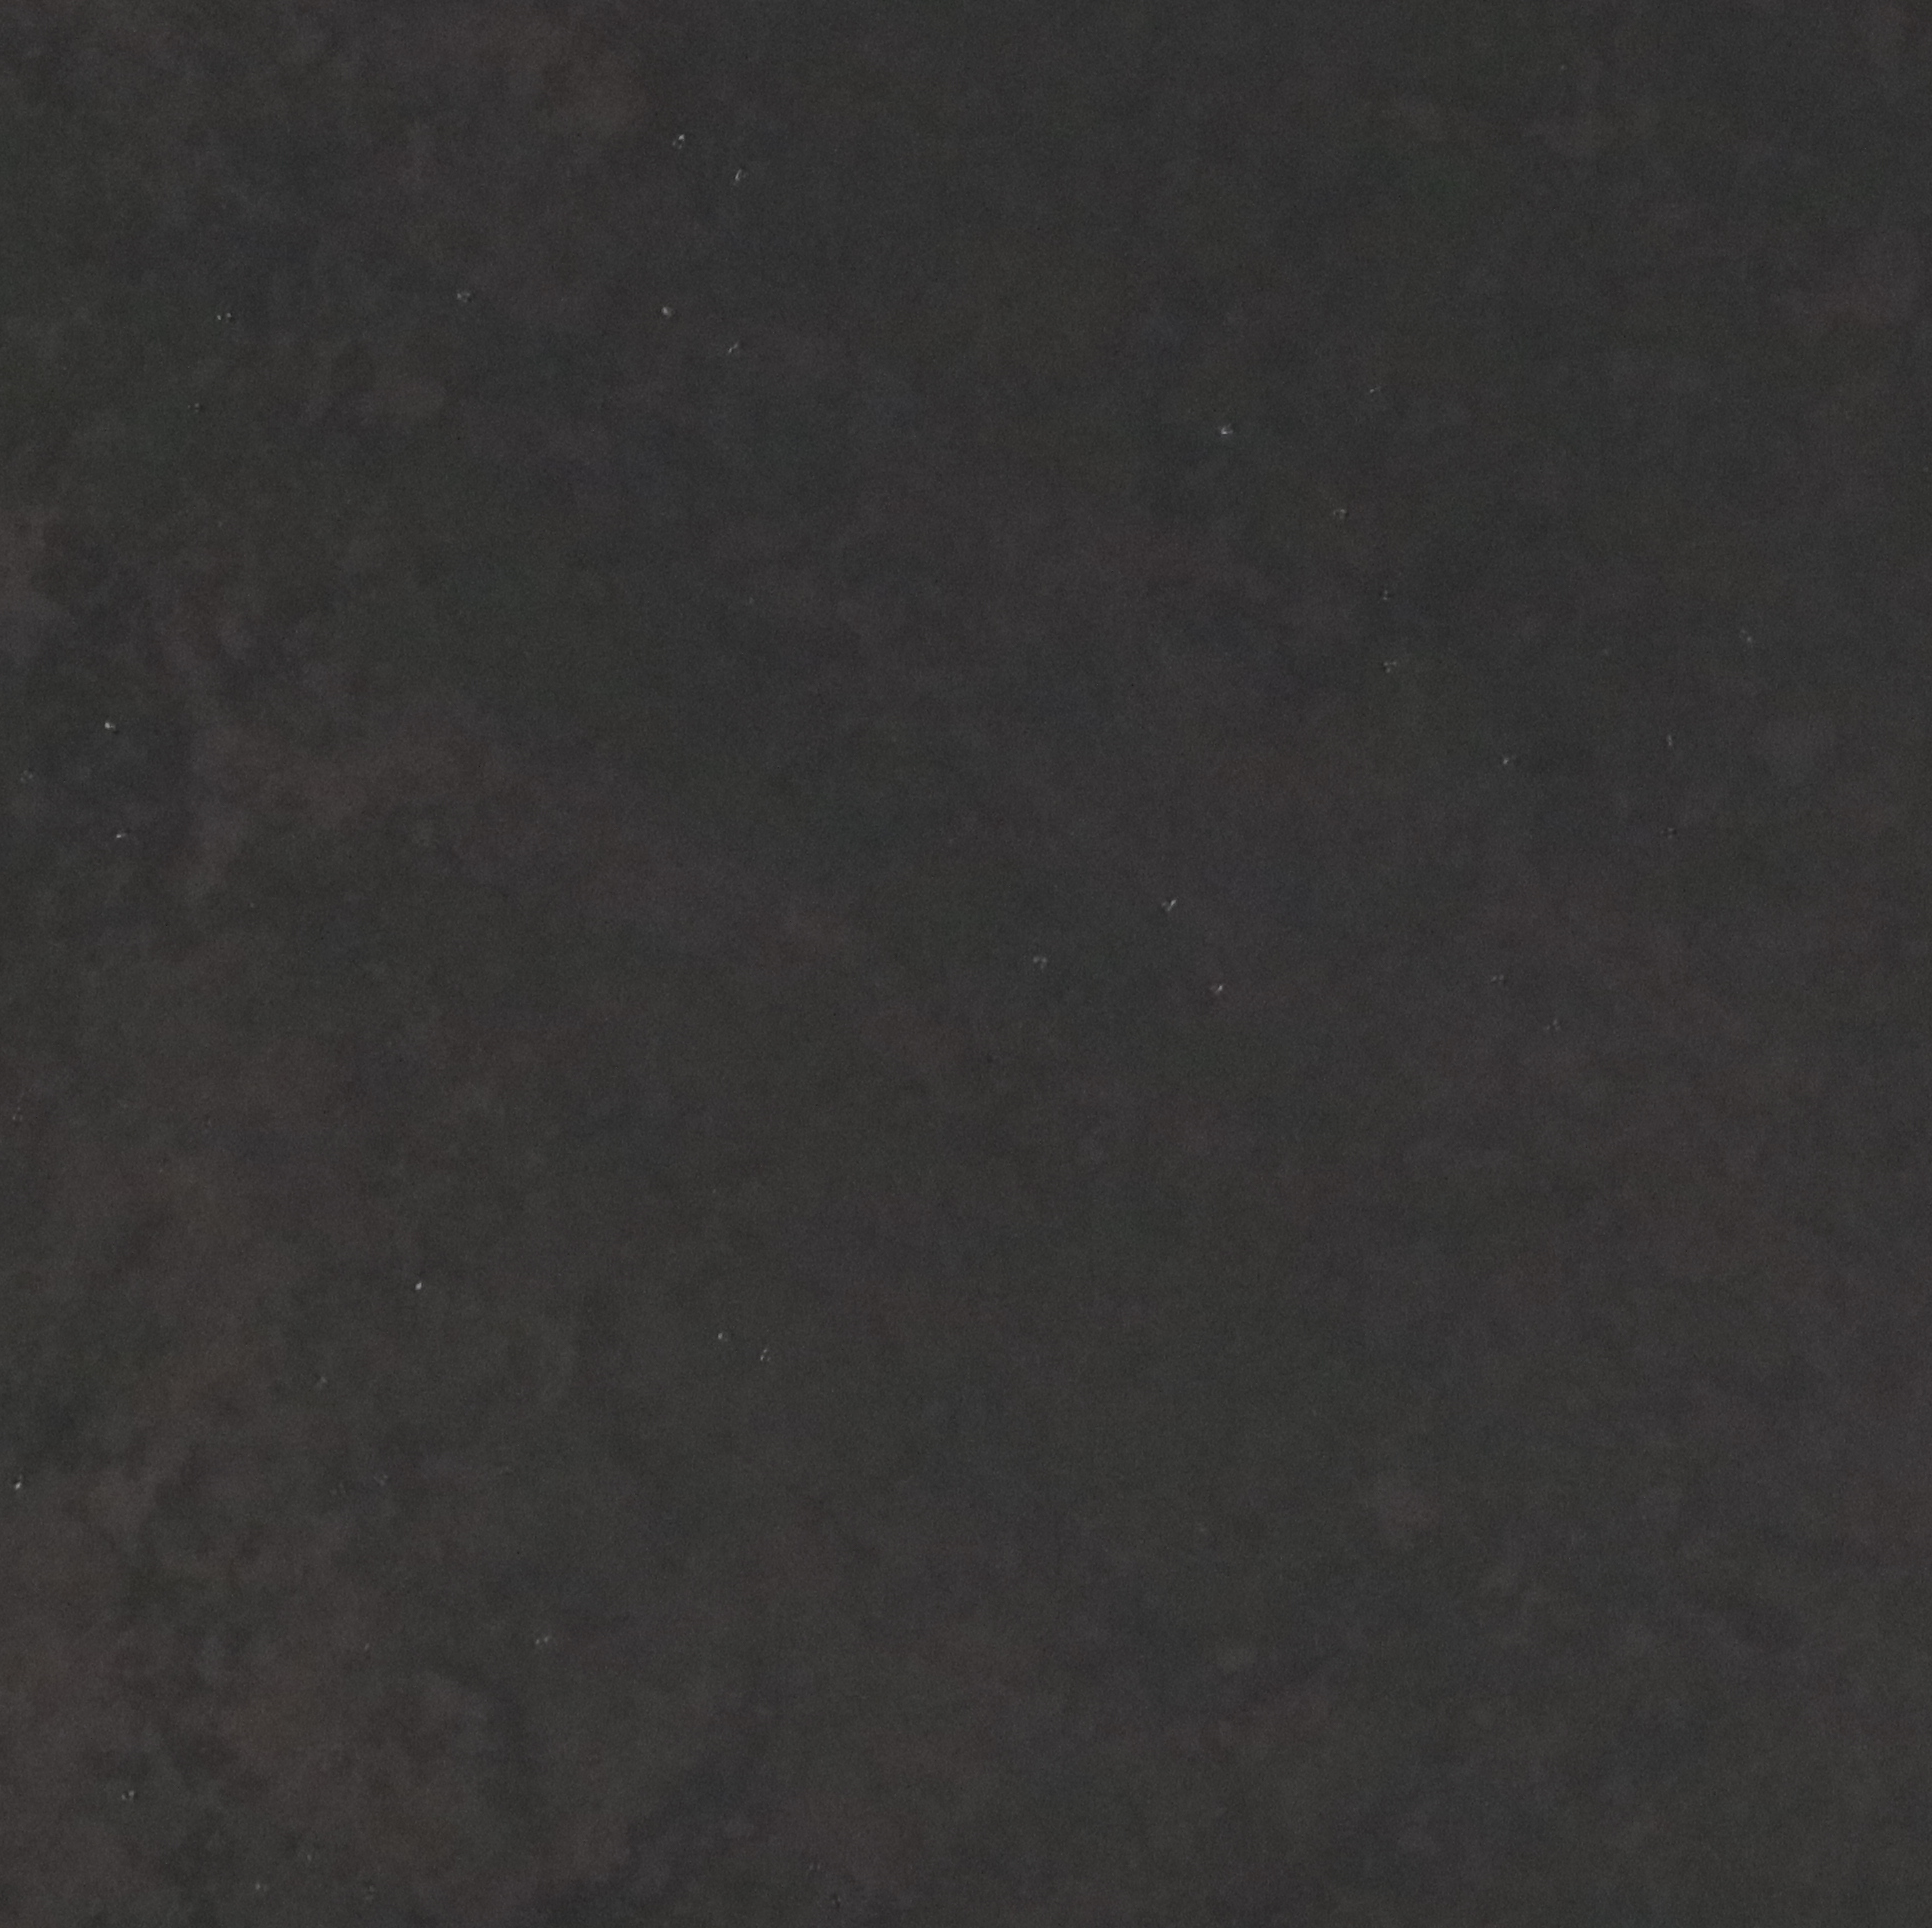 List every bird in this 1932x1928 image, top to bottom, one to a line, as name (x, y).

brant (680, 142)
brant (736, 182)
brant (471, 292)
brant (672, 310)
brant (231, 312)
brant (733, 343)
brant (1386, 396)
brant (197, 409)
brant (1225, 430)
brant (1344, 517)
brant (1390, 592)
brant (1745, 635)
brant (1385, 664)
brant (116, 720)
brant (1682, 744)
brant (1510, 763)
brant (32, 774)
brant (125, 833)
brant (1670, 834)
brant (1166, 895)
brant (1042, 955)
brant (1502, 981)
brant (1210, 986)
brant (1565, 1032)
brant (15, 1118)
brant (420, 1290)
brant (727, 1330)
brant (772, 1349)
brant (331, 1384)
brant (28, 1475)
brant (382, 1475)
brant (338, 1480)
brant (541, 1637)
brant (364, 1645)
brant (132, 1795)
brant (314, 1852)
brant (265, 1884)
brant (377, 1885)